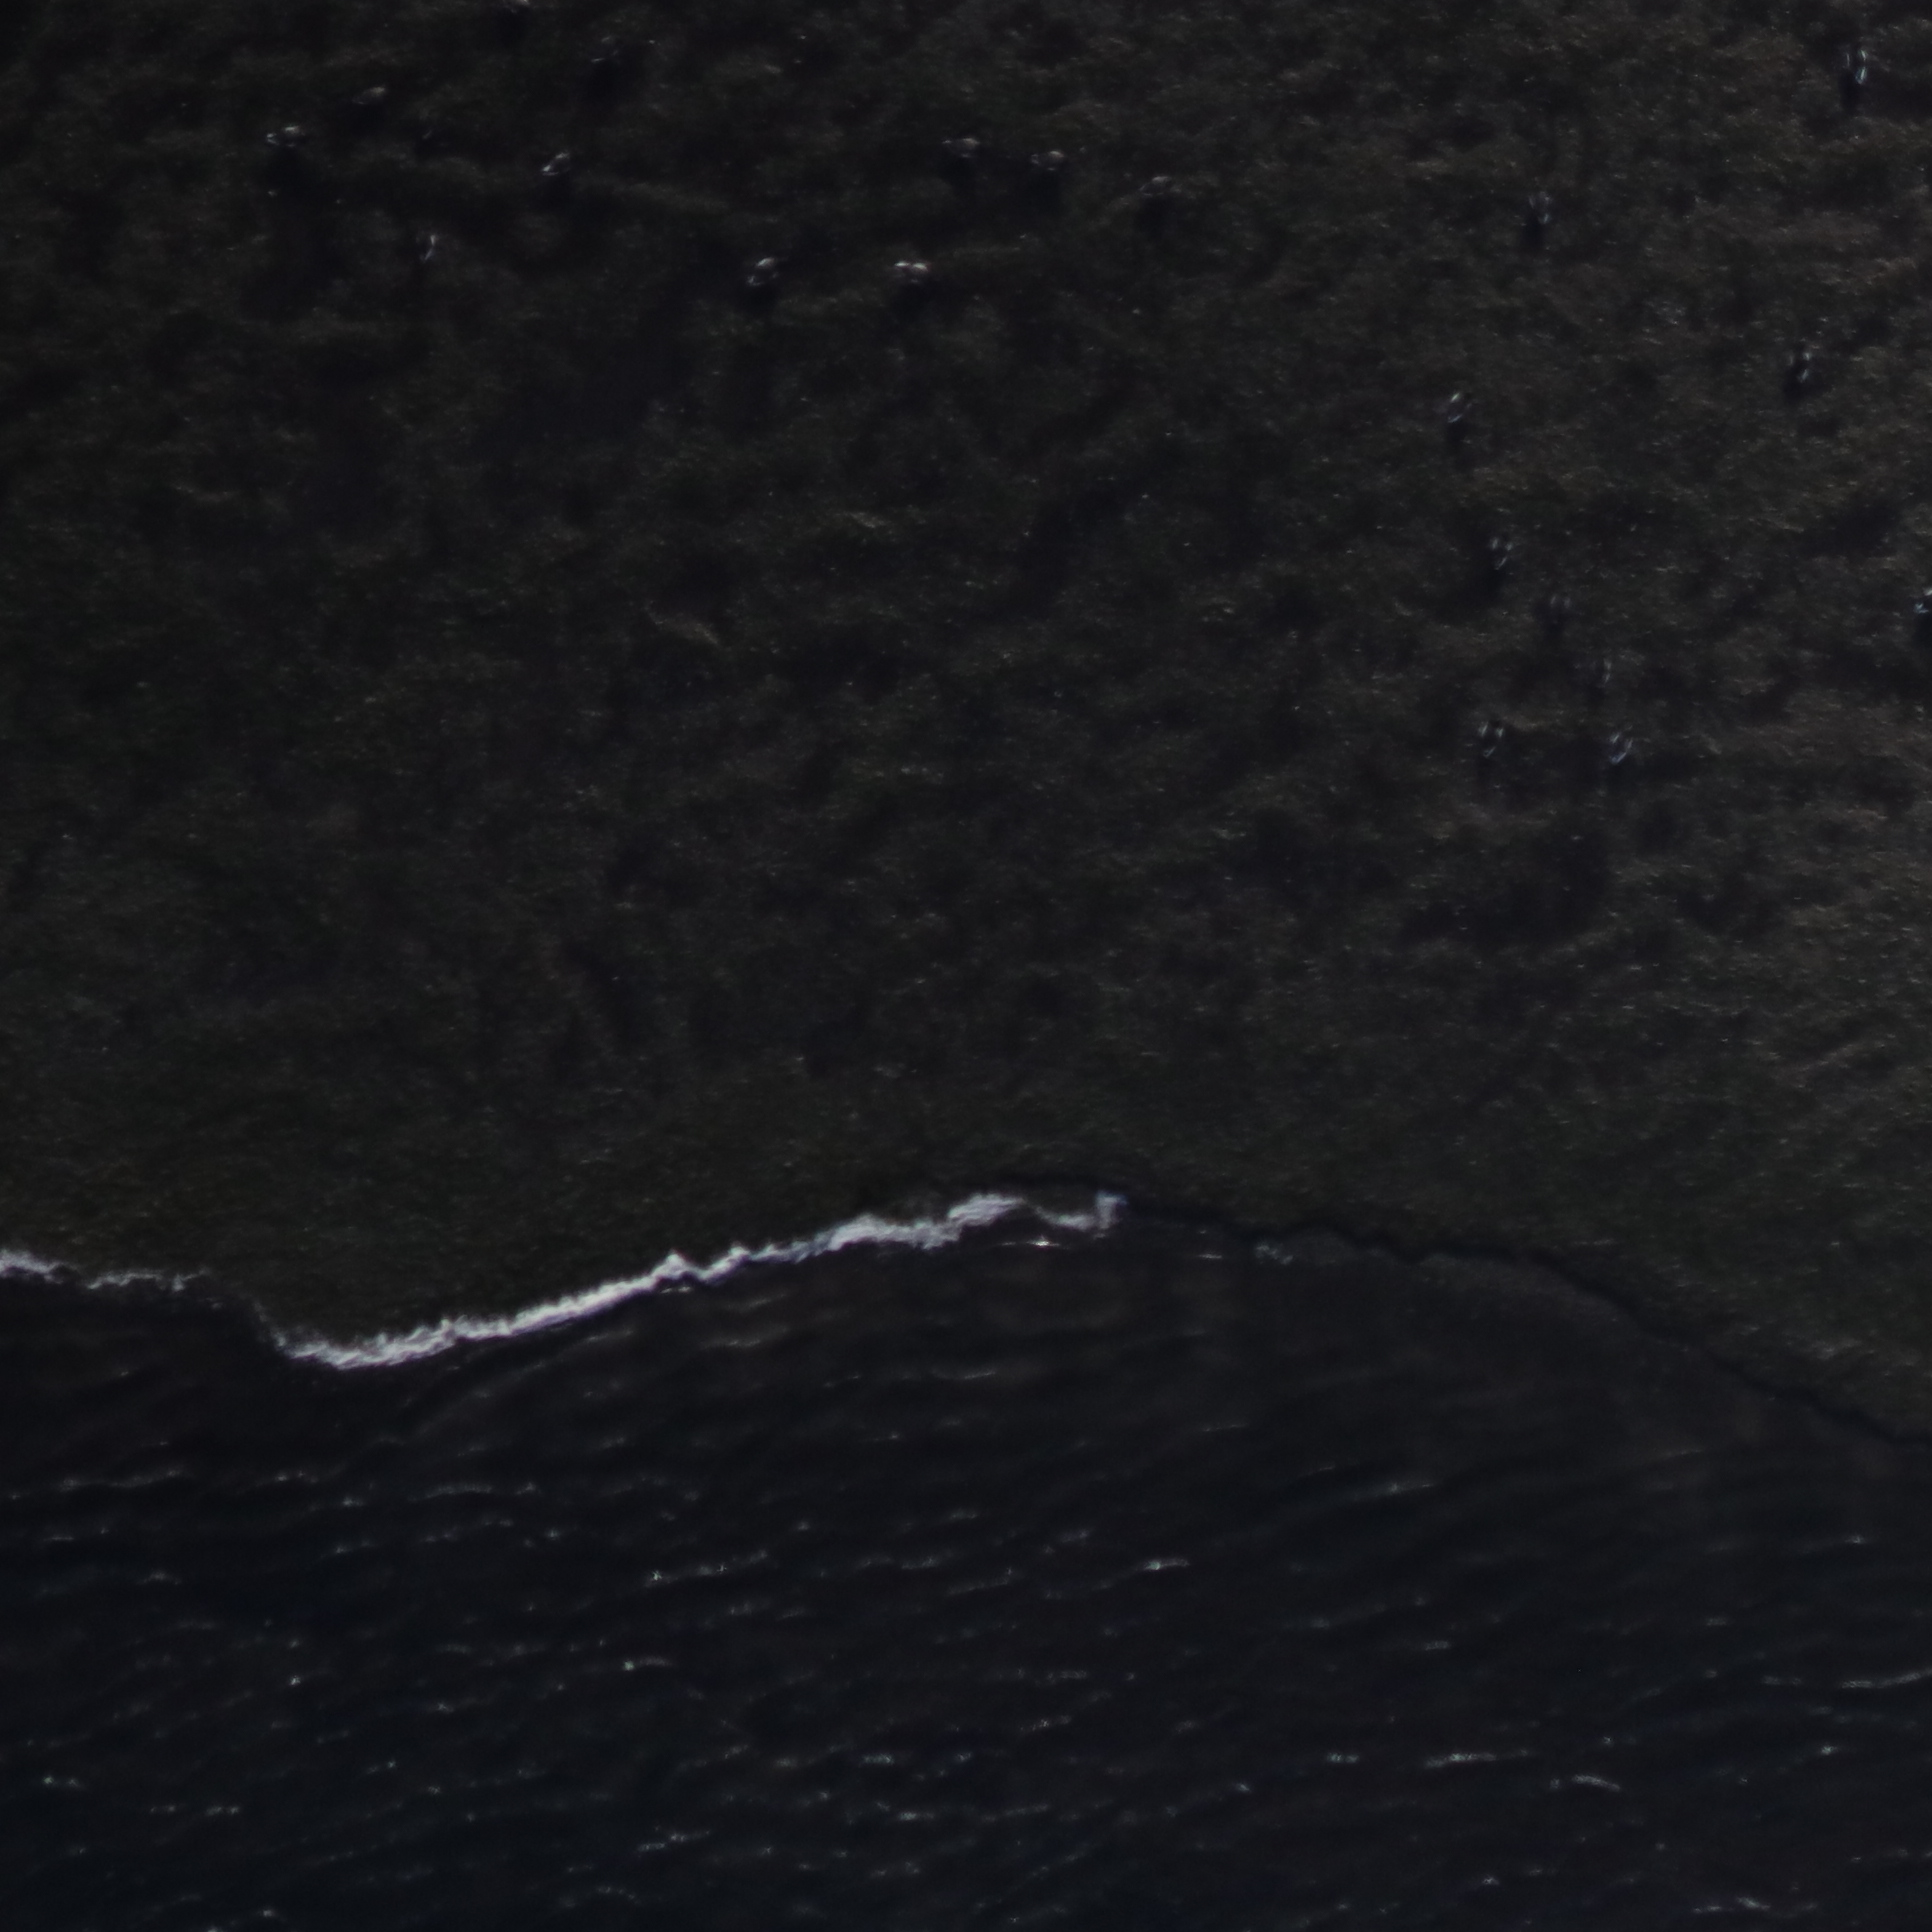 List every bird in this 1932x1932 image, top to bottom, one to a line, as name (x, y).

brant (1858, 57)
brant (370, 97)
brant (289, 135)
brant (961, 142)
brant (561, 159)
brant (1047, 161)
brant (1159, 184)
brant (1543, 206)
brant (427, 249)
brant (758, 271)
brant (913, 271)
brant (1799, 358)
brant (1456, 404)
brant (1502, 549)
brant (1558, 598)
brant (1602, 672)
brant (1492, 738)
brant (1620, 749)